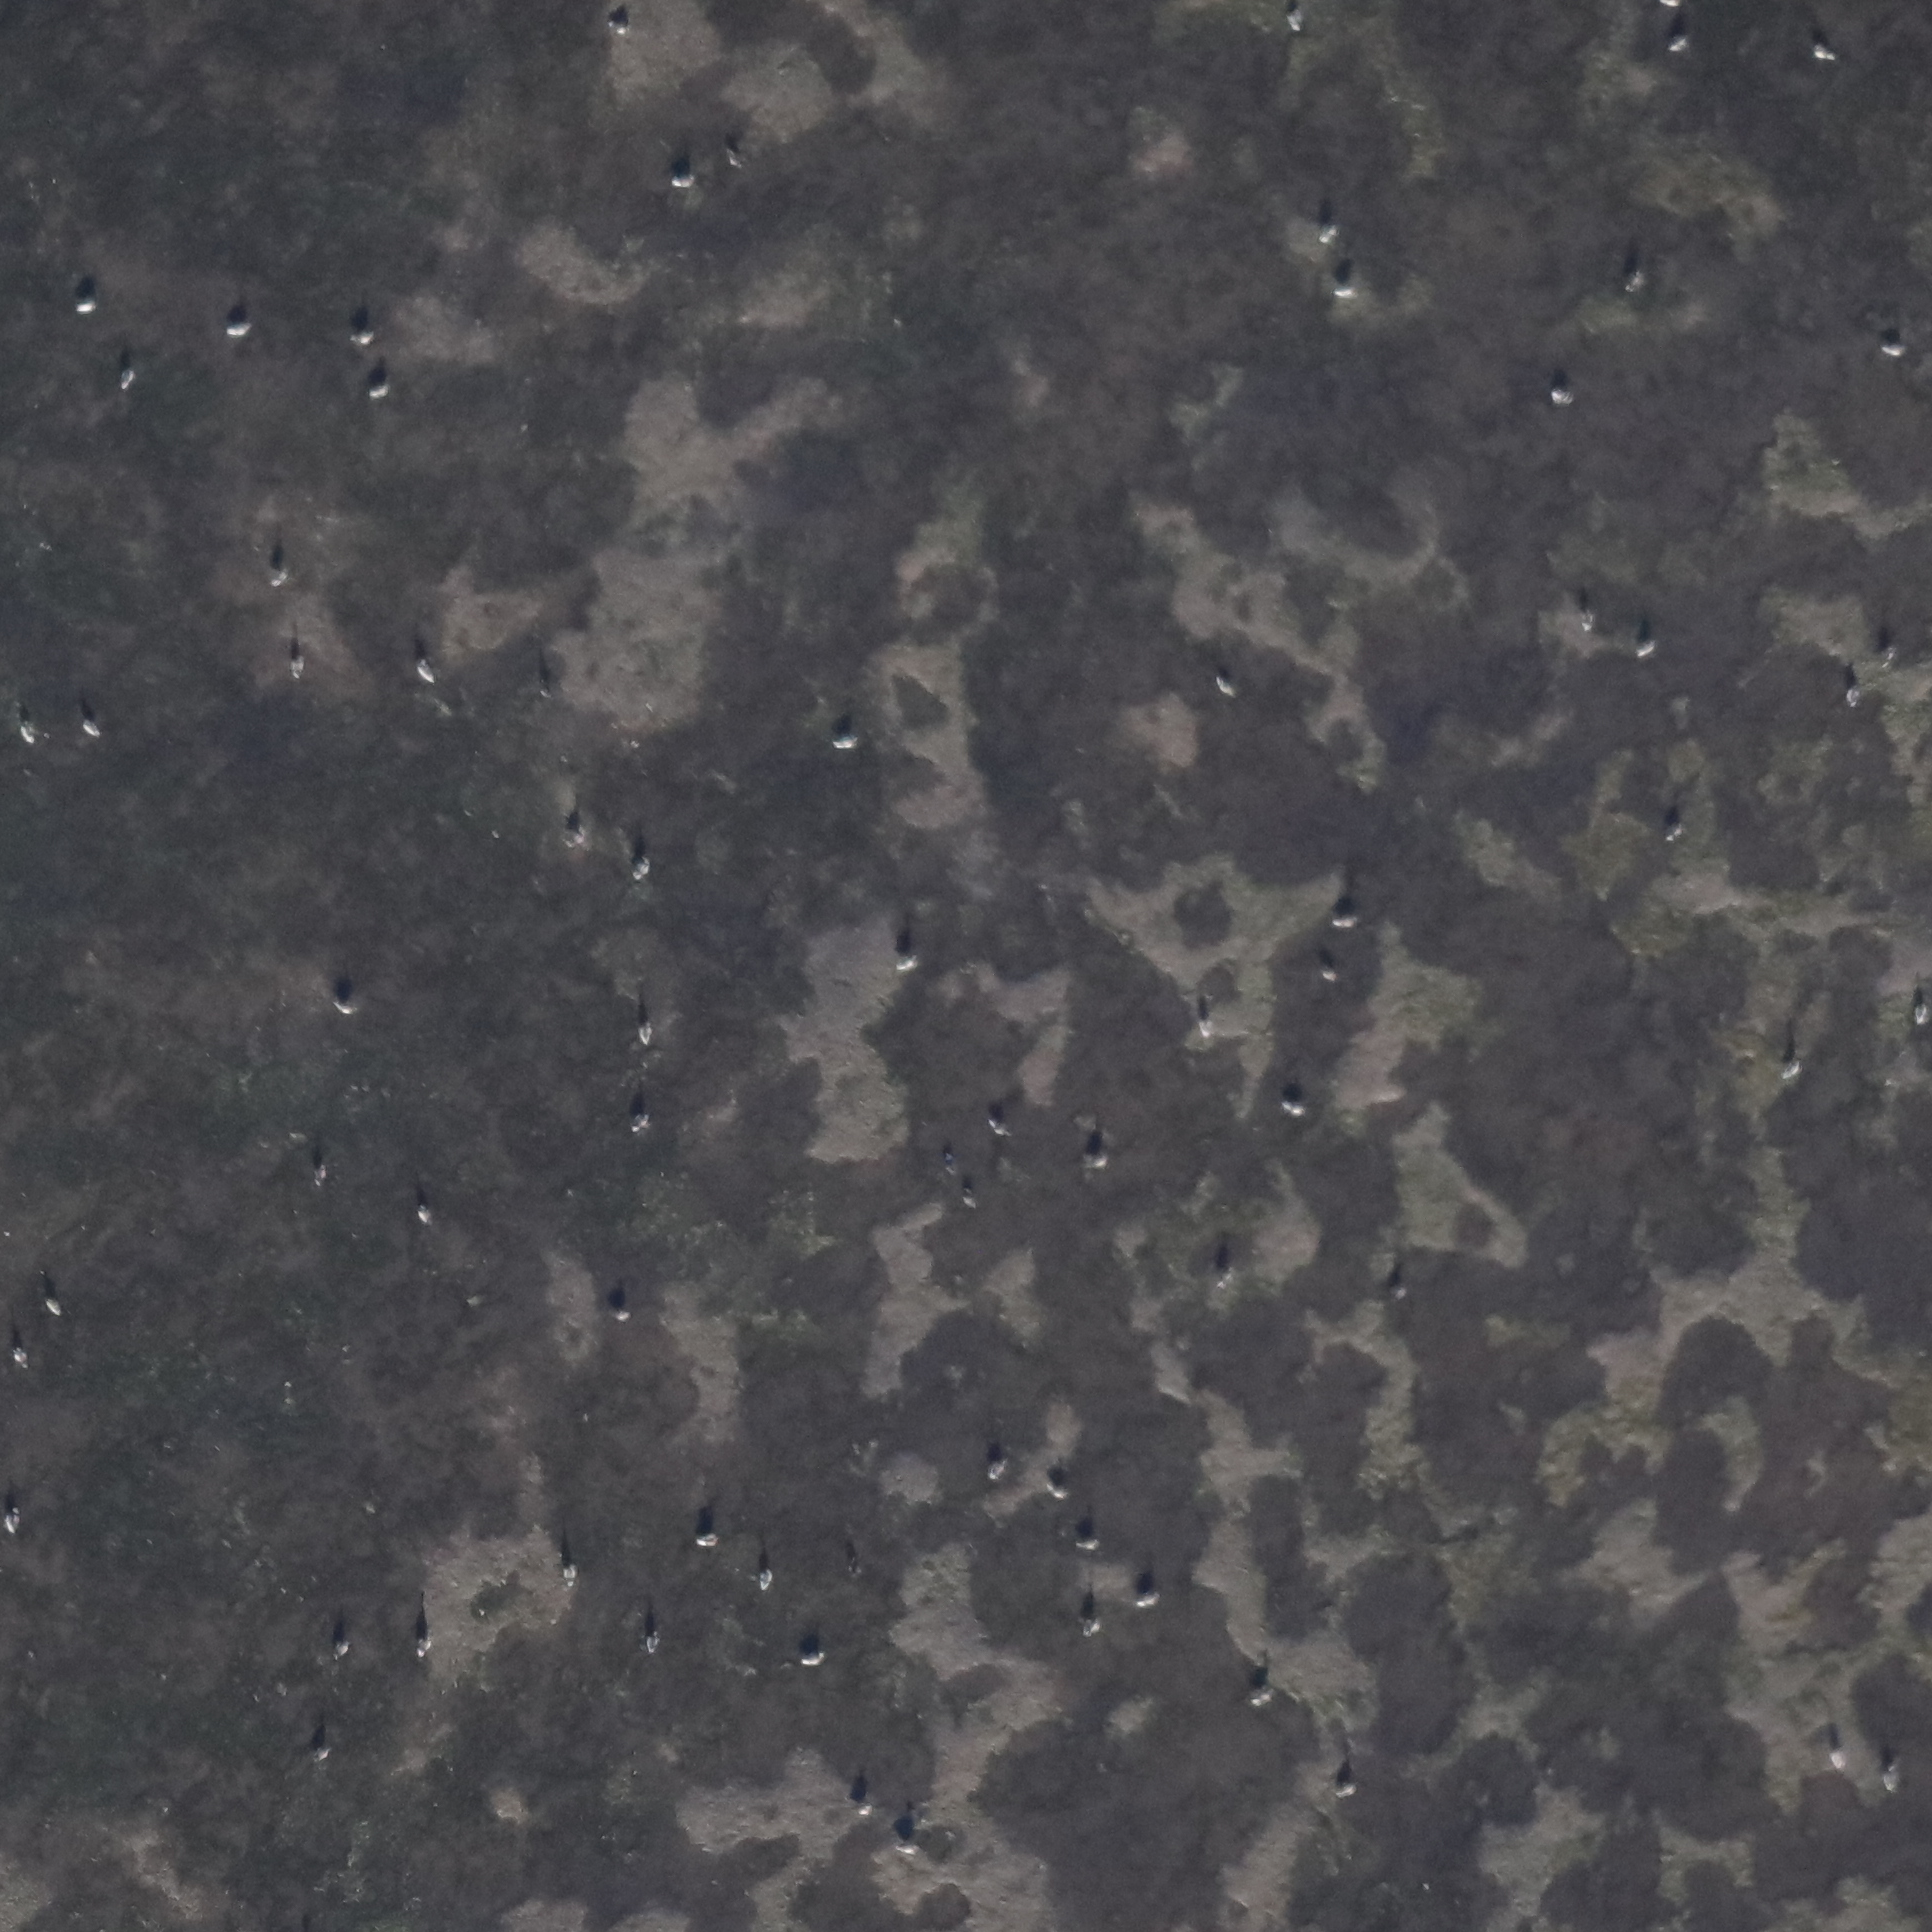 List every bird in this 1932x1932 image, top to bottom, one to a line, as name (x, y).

brant (1297, 21)
brant (619, 26)
brant (1679, 46)
brant (1824, 52)
brant (734, 159)
brant (683, 180)
brant (1328, 234)
brant (1633, 284)
brant (1345, 293)
brant (88, 306)
brant (242, 330)
brant (363, 338)
brant (1897, 350)
brant (127, 376)
brant (375, 391)
brant (1560, 400)
brant (279, 577)
brant (1590, 617)
brant (1647, 649)
brant (1898, 649)
brant (295, 665)
brant (425, 669)
brant (1226, 688)
brant (1851, 697)
brant (90, 728)
brant (27, 731)
brant (844, 748)
brant (1674, 831)
brant (578, 836)
brant (644, 868)
brant (1345, 922)
brant (907, 964)
brant (1330, 973)
brant (346, 1005)
brant (1925, 1013)
brant (1198, 1031)
brant (651, 1042)
brant (1788, 1071)
brant (1295, 1110)
brant (644, 1124)
brant (1002, 1127)
brant (1098, 1159)
brant (951, 1162)
brant (320, 1172)
brant (967, 1201)
brant (431, 1223)
brant (1218, 1278)
brant (1397, 1295)
brant (54, 1307)
brant (621, 1315)
brant (21, 1357)
brant (996, 1469)
brant (1060, 1493)
brant (11, 1519)
brant (710, 1542)
brant (1089, 1544)
brant (853, 1566)
brant (566, 1574)
brant (765, 1583)
brant (1149, 1596)
brant (1089, 1630)
brant (651, 1640)
brant (423, 1646)
brant (341, 1649)
brant (814, 1660)
brant (1259, 1692)
brant (321, 1753)
brant (1838, 1759)
brant (1893, 1780)
brant (1344, 1790)
brant (861, 1805)
brant (905, 1851)